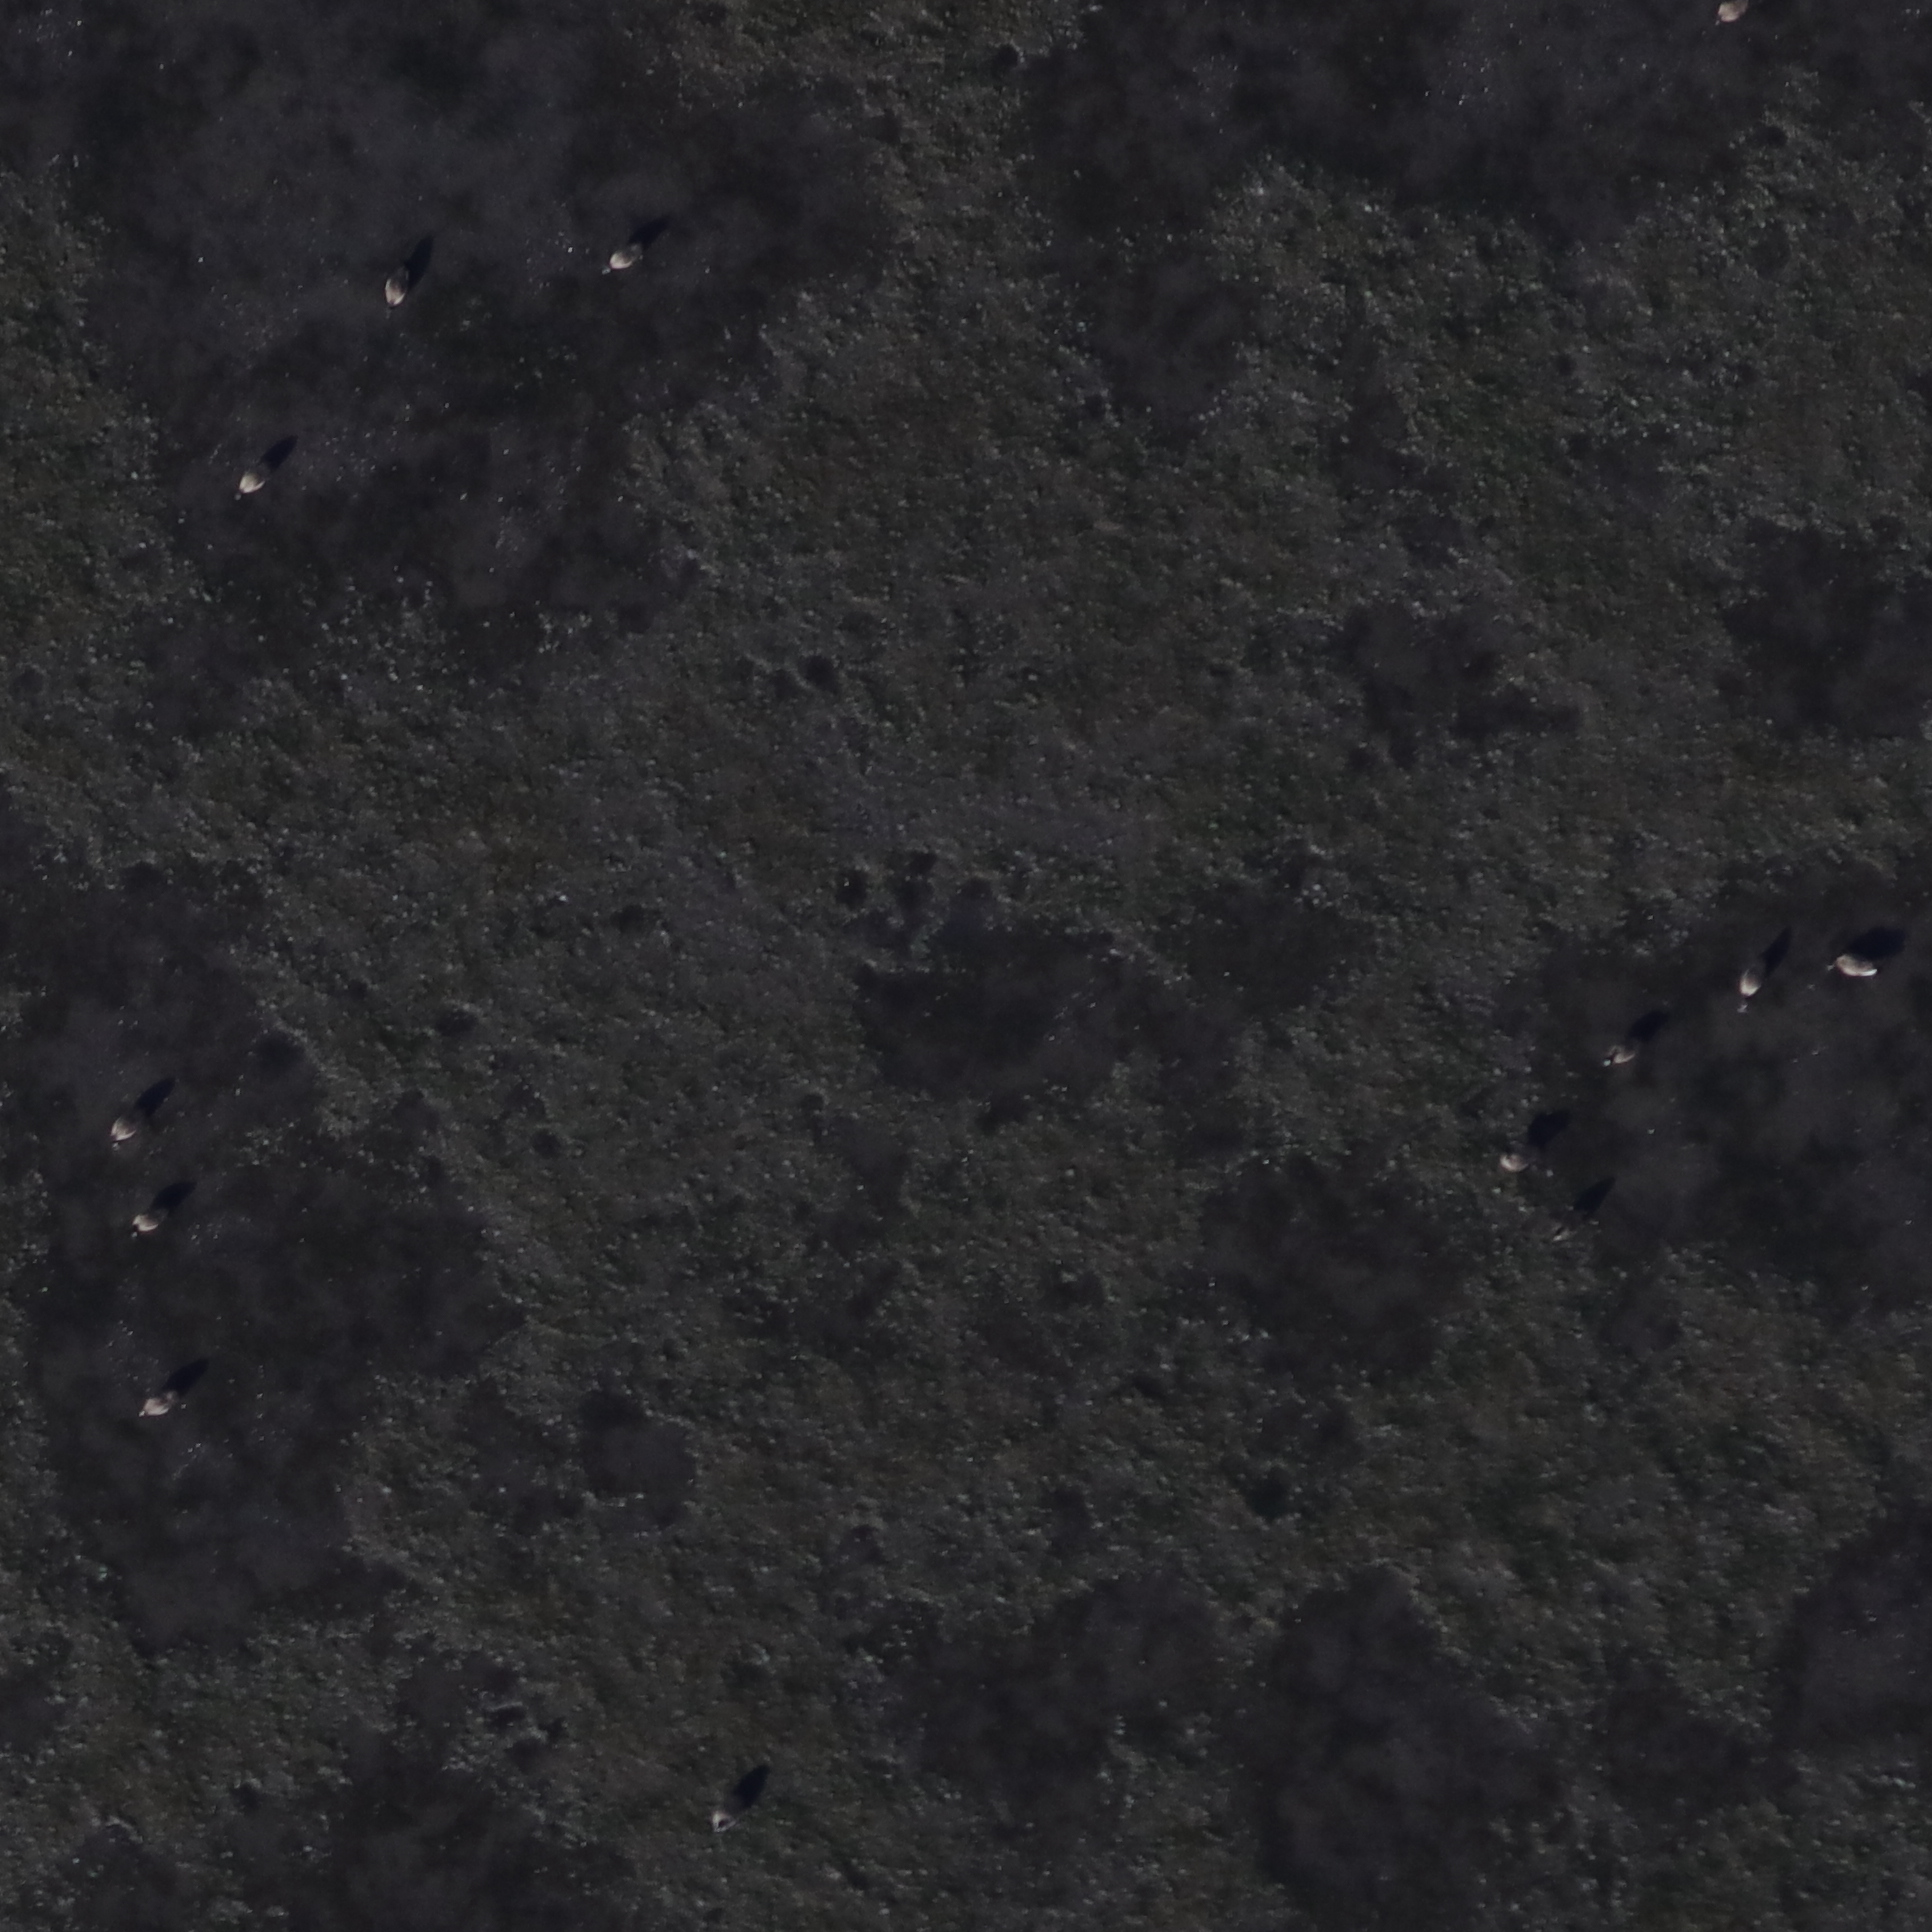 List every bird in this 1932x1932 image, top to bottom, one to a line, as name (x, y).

Canada goose (1727, 9)
Canada goose (626, 256)
Canada goose (395, 290)
Canada goose (255, 480)
Canada goose (1854, 965)
Canada goose (1752, 982)
Canada goose (1624, 1054)
Canada goose (125, 1129)
Canada goose (1518, 1164)
Canada goose (149, 1221)
Canada goose (159, 1402)
Canada goose (726, 1807)